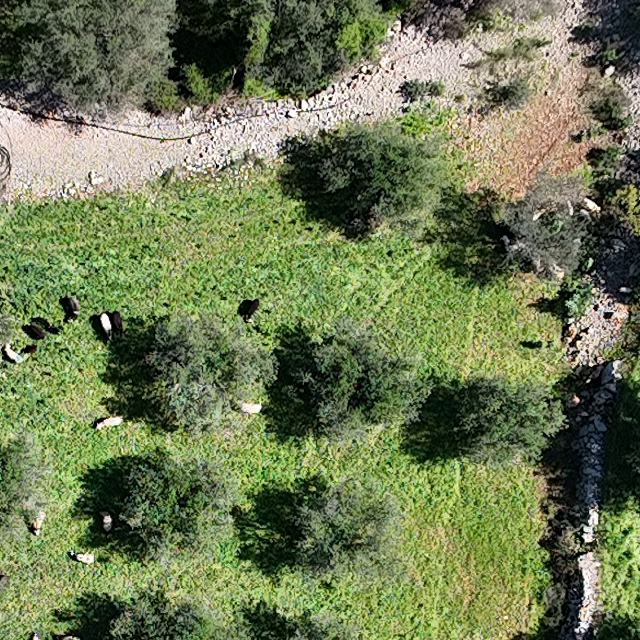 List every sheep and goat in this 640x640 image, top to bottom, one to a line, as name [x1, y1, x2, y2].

sheep [603, 65, 615, 79]
sheep [564, 195, 575, 216]
sheep [582, 197, 601, 212]
sheep [533, 207, 549, 221]
sheep [579, 208, 592, 220]
sheep [611, 238, 628, 251]
sheep [533, 256, 544, 272]
sheep [547, 263, 565, 279]
sheep [62, 297, 80, 322]
sheep [244, 298, 258, 322]
sheep [110, 310, 124, 335]
sheep [99, 312, 112, 341]
sheep [31, 317, 49, 328]
sheep [26, 323, 45, 340]
sheep [563, 323, 577, 341]
sheep [47, 326, 58, 335]
sheep [568, 328, 589, 348]
sheep [3, 343, 23, 361]
sheep [237, 400, 262, 413]
sheep [95, 415, 122, 431]
sheep [99, 510, 112, 533]
sheep [33, 511, 45, 536]
sheep [68, 551, 95, 564]
sheep [0, 576, 10, 596]
sheep [33, 633, 48, 639]